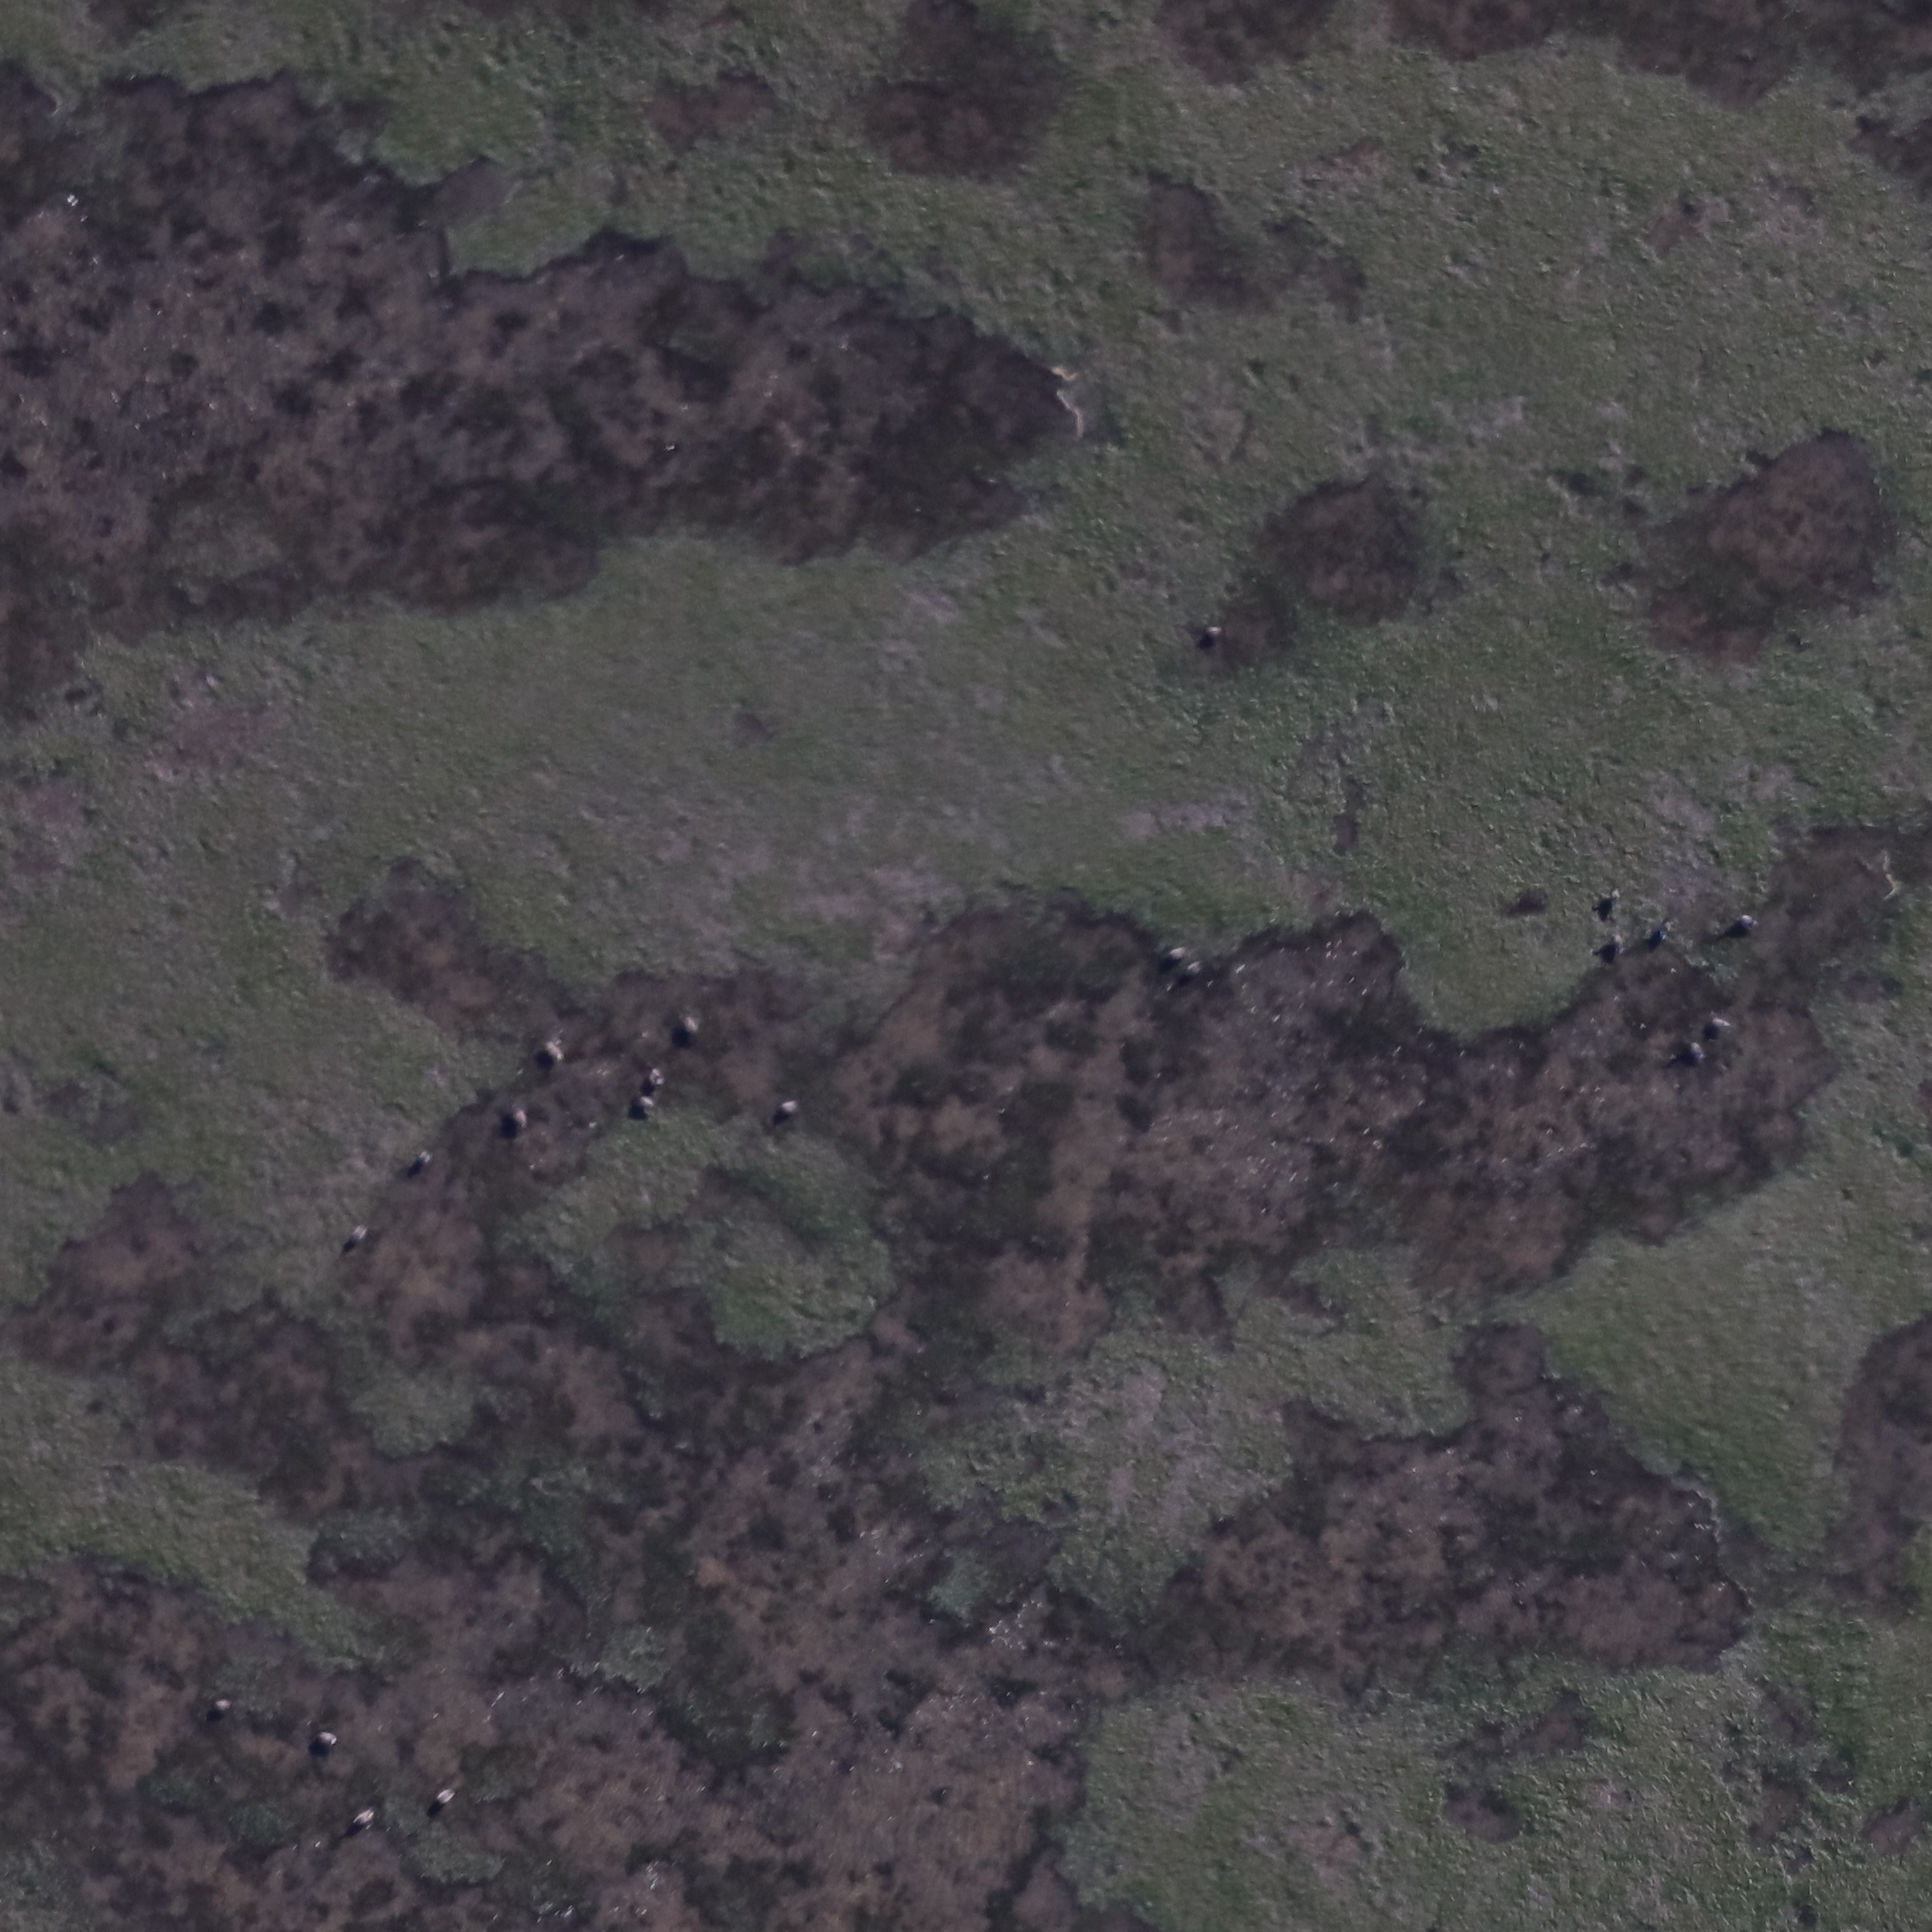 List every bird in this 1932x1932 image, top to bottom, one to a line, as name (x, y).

Canada goose (1212, 632)
Canada goose (1614, 895)
Canada goose (1747, 920)
Canada goose (1664, 929)
Canada goose (1618, 942)
Canada goose (1178, 952)
Canada goose (1195, 968)
Canada goose (689, 1022)
Canada goose (1717, 1022)
Canada goose (1699, 1051)
Canada goose (553, 1054)
Canada goose (656, 1078)
Canada goose (642, 1101)
Canada goose (792, 1106)
Canada goose (519, 1117)
Canada goose (425, 1154)
Canada goose (360, 1234)
Canada goose (220, 1705)
Canada goose (326, 1738)
Canada goose (446, 1796)
Canada goose (363, 1819)